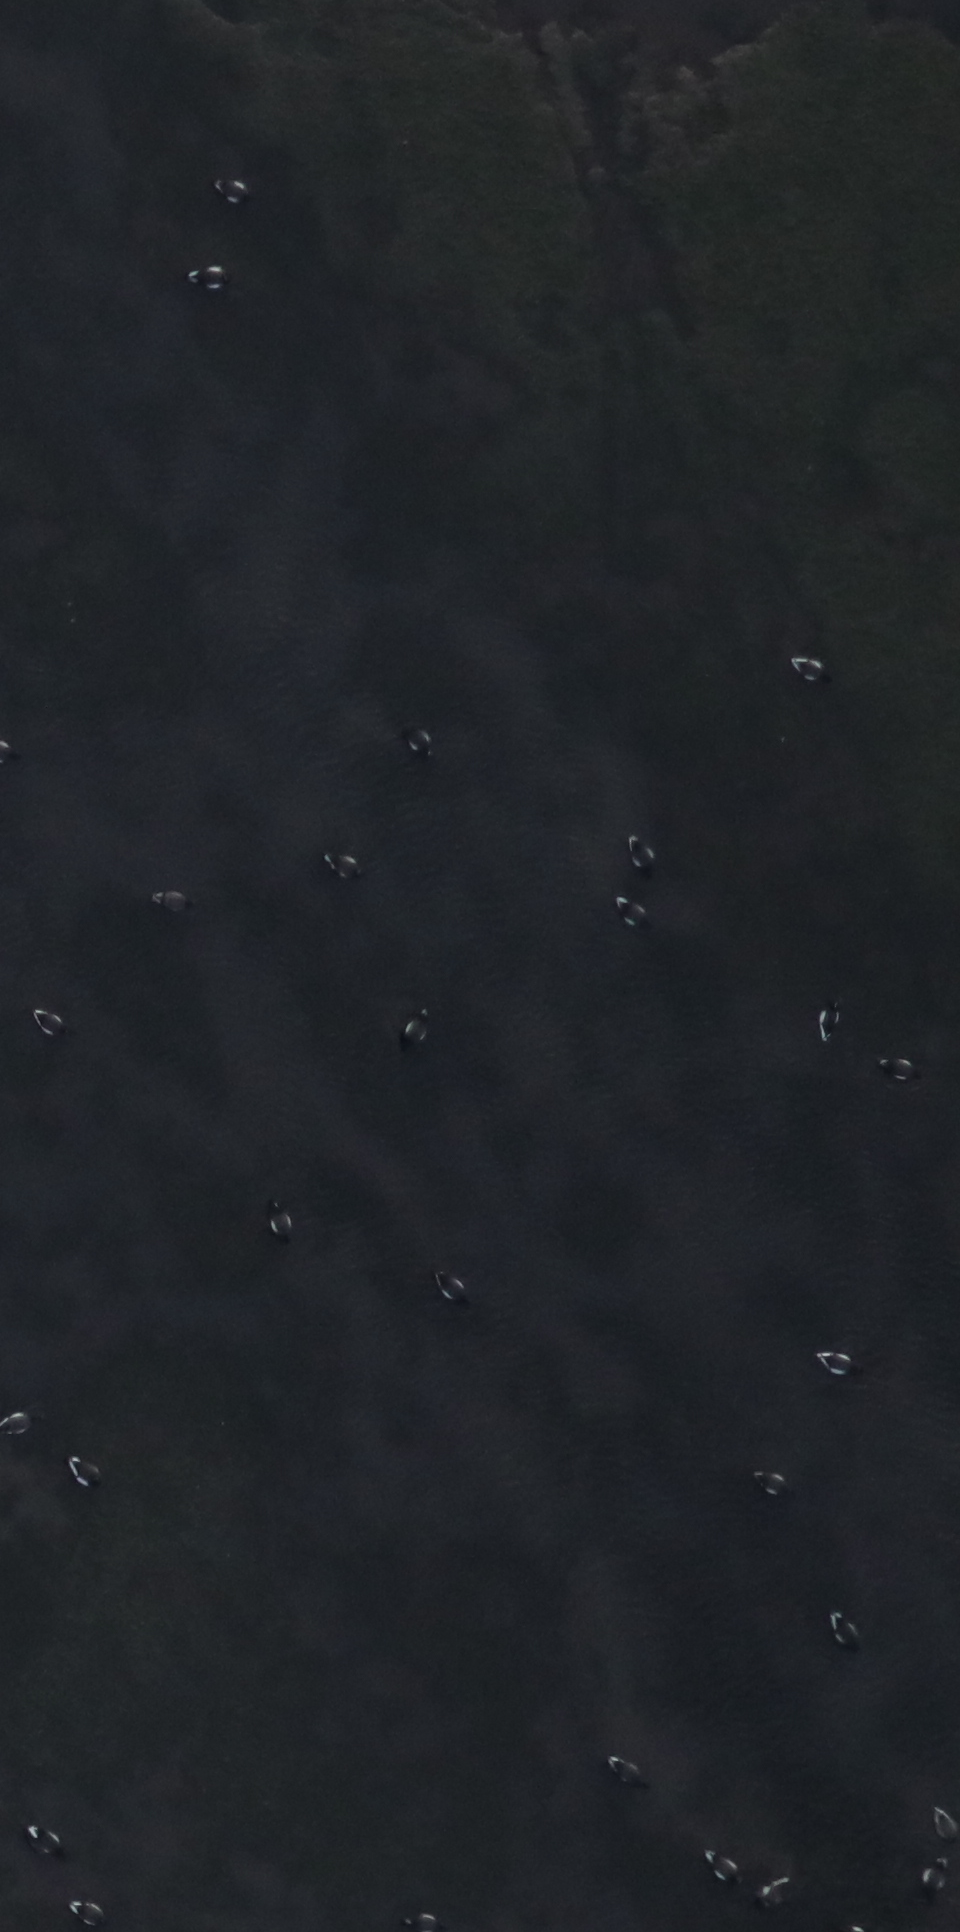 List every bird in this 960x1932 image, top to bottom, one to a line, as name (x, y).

brant (232, 190)
brant (209, 278)
brant (807, 668)
brant (420, 743)
brant (639, 852)
brant (344, 865)
brant (173, 900)
brant (632, 913)
brant (830, 1019)
brant (49, 1023)
brant (416, 1029)
brant (901, 1069)
brant (280, 1222)
brant (452, 1287)
brant (838, 1363)
brant (16, 1423)
brant (83, 1472)
brant (772, 1484)
brant (844, 1629)
brant (626, 1772)
brant (947, 1829)
brant (45, 1840)
brant (723, 1866)
brant (931, 1877)
brant (772, 1891)
brant (89, 1913)
brant (424, 1922)